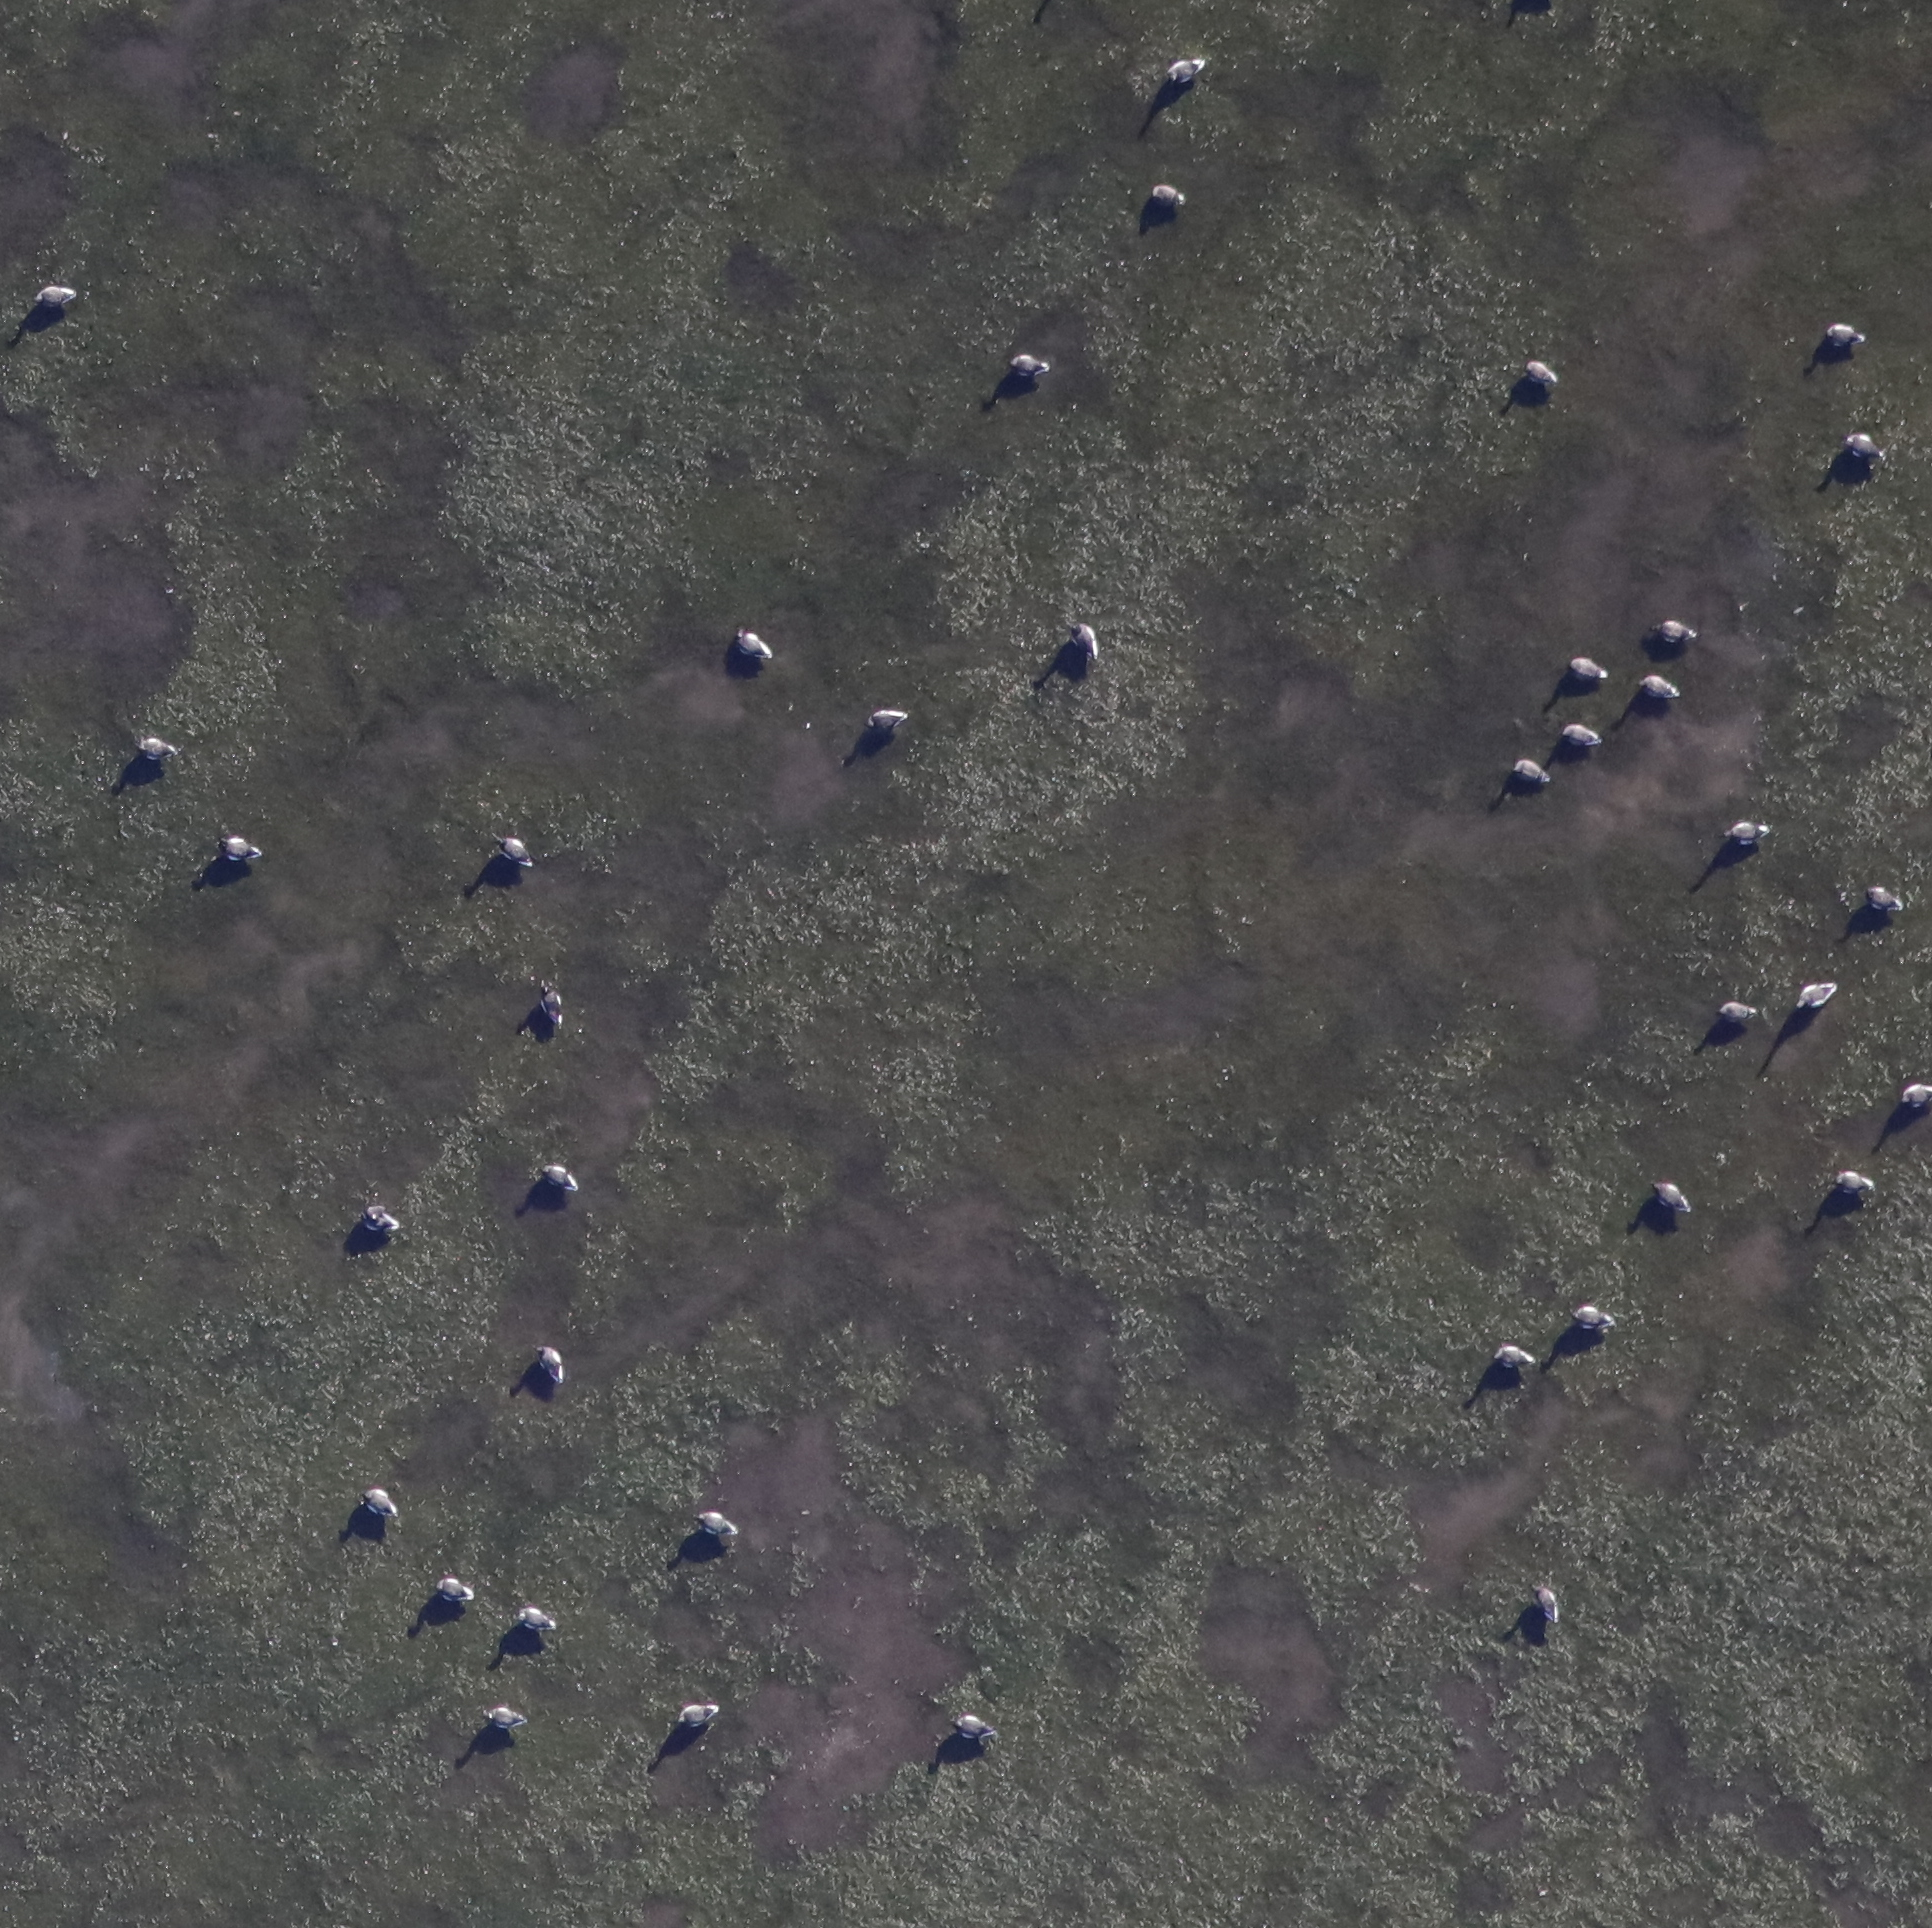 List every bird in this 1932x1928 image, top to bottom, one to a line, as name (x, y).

brant (1187, 73)
brant (1166, 194)
brant (56, 295)
brant (1844, 336)
brant (1027, 366)
brant (1541, 372)
brant (1861, 444)
brant (1674, 631)
brant (1088, 641)
brant (749, 644)
brant (1587, 670)
brant (1657, 686)
brant (887, 718)
brant (1582, 735)
brant (157, 749)
brant (1529, 773)
brant (1747, 832)
brant (513, 848)
brant (239, 850)
brant (1881, 898)
brant (1817, 995)
brant (552, 1003)
brant (1735, 1016)
brant (1919, 1095)
brant (559, 1177)
brant (1853, 1181)
brant (1669, 1195)
brant (381, 1221)
brant (1592, 1318)
brant (1516, 1356)
brant (550, 1362)
brant (378, 1499)
brant (715, 1524)
brant (452, 1589)
brant (1550, 1596)
brant (535, 1618)
brant (696, 1715)
brant (504, 1718)
brant (971, 1727)